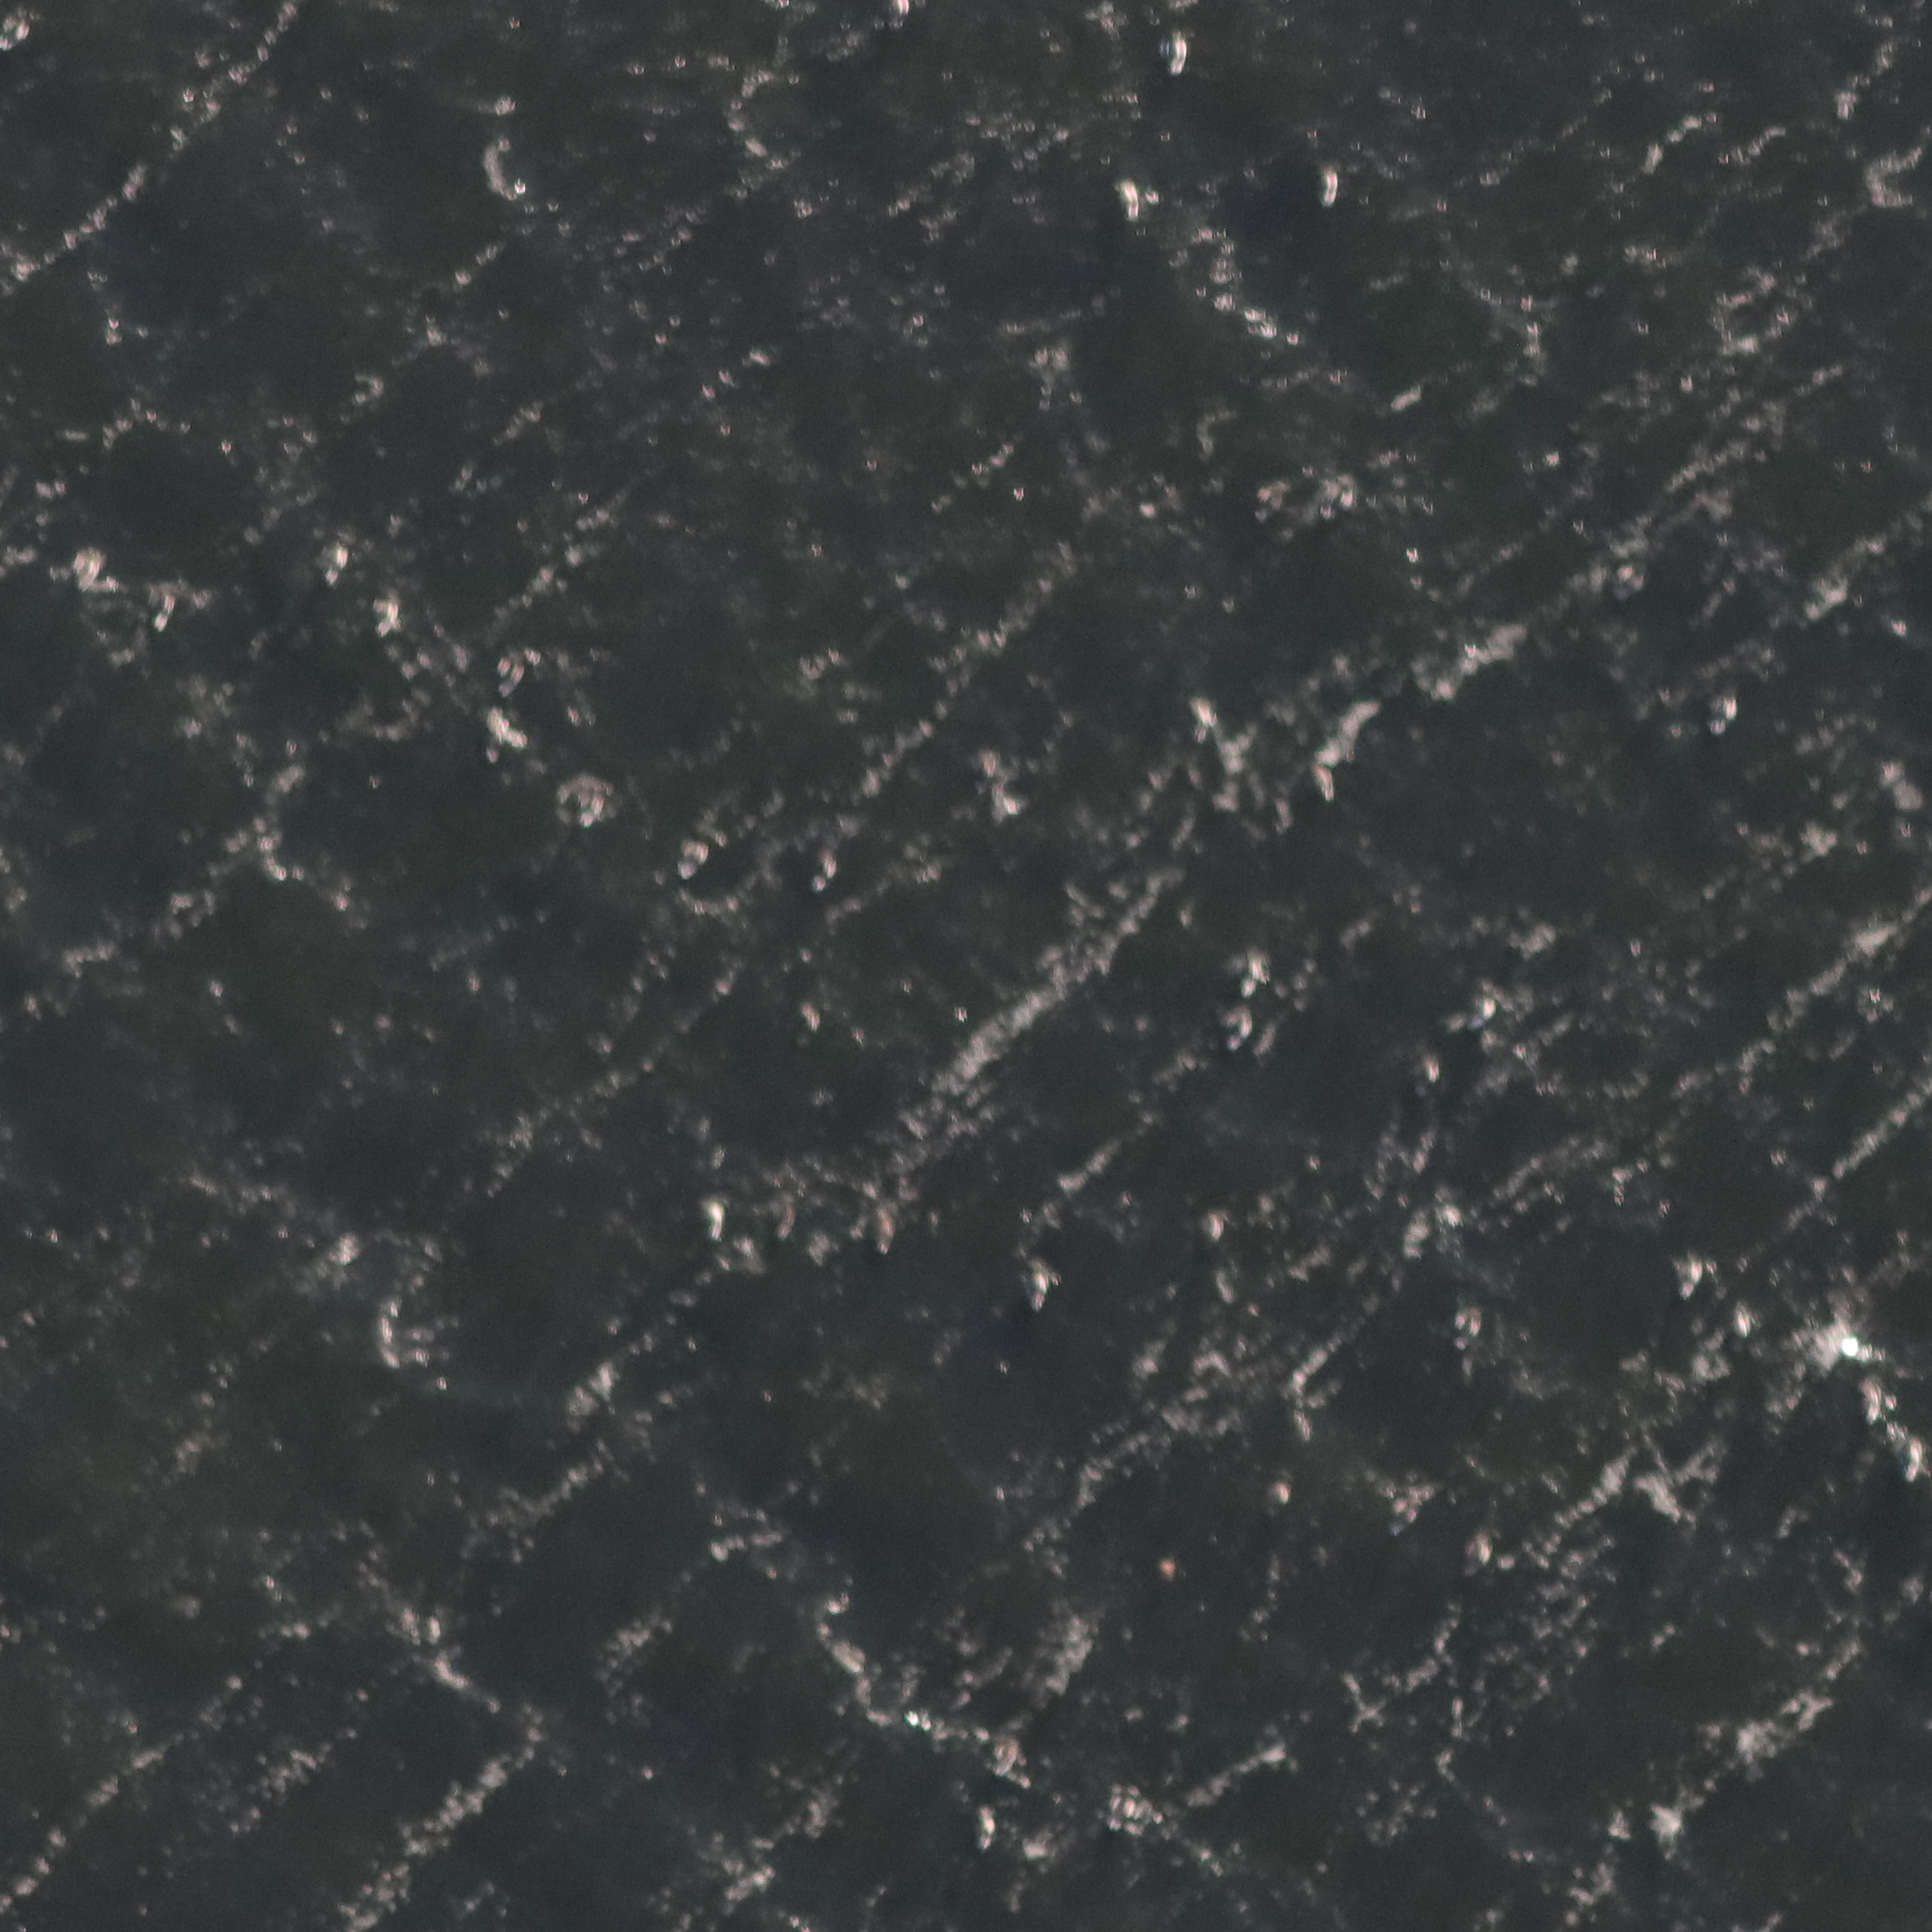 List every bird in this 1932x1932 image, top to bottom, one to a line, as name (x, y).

brant (895, 3)
brant (11, 34)
brant (1179, 50)
brant (1322, 189)
brant (1130, 199)
brant (84, 565)
brant (334, 565)
brant (159, 608)
brant (384, 616)
brant (513, 674)
brant (1721, 710)
brant (984, 772)
brant (1322, 782)
brant (593, 807)
brant (698, 851)
brant (824, 868)
brant (1249, 976)
brant (1480, 1012)
brant (806, 1019)
brant (1236, 1027)
brant (1424, 1075)
brant (784, 1215)
brant (714, 1220)
brant (879, 1226)
brant (1212, 1228)
brant (1687, 1275)
brant (1036, 1284)
brant (1465, 1327)
brant (1868, 1396)
brant (1906, 1447)
brant (1279, 1498)
brant (1402, 1513)
brant (1476, 1555)
brant (1001, 1757)
brant (1120, 1811)
brant (985, 1833)